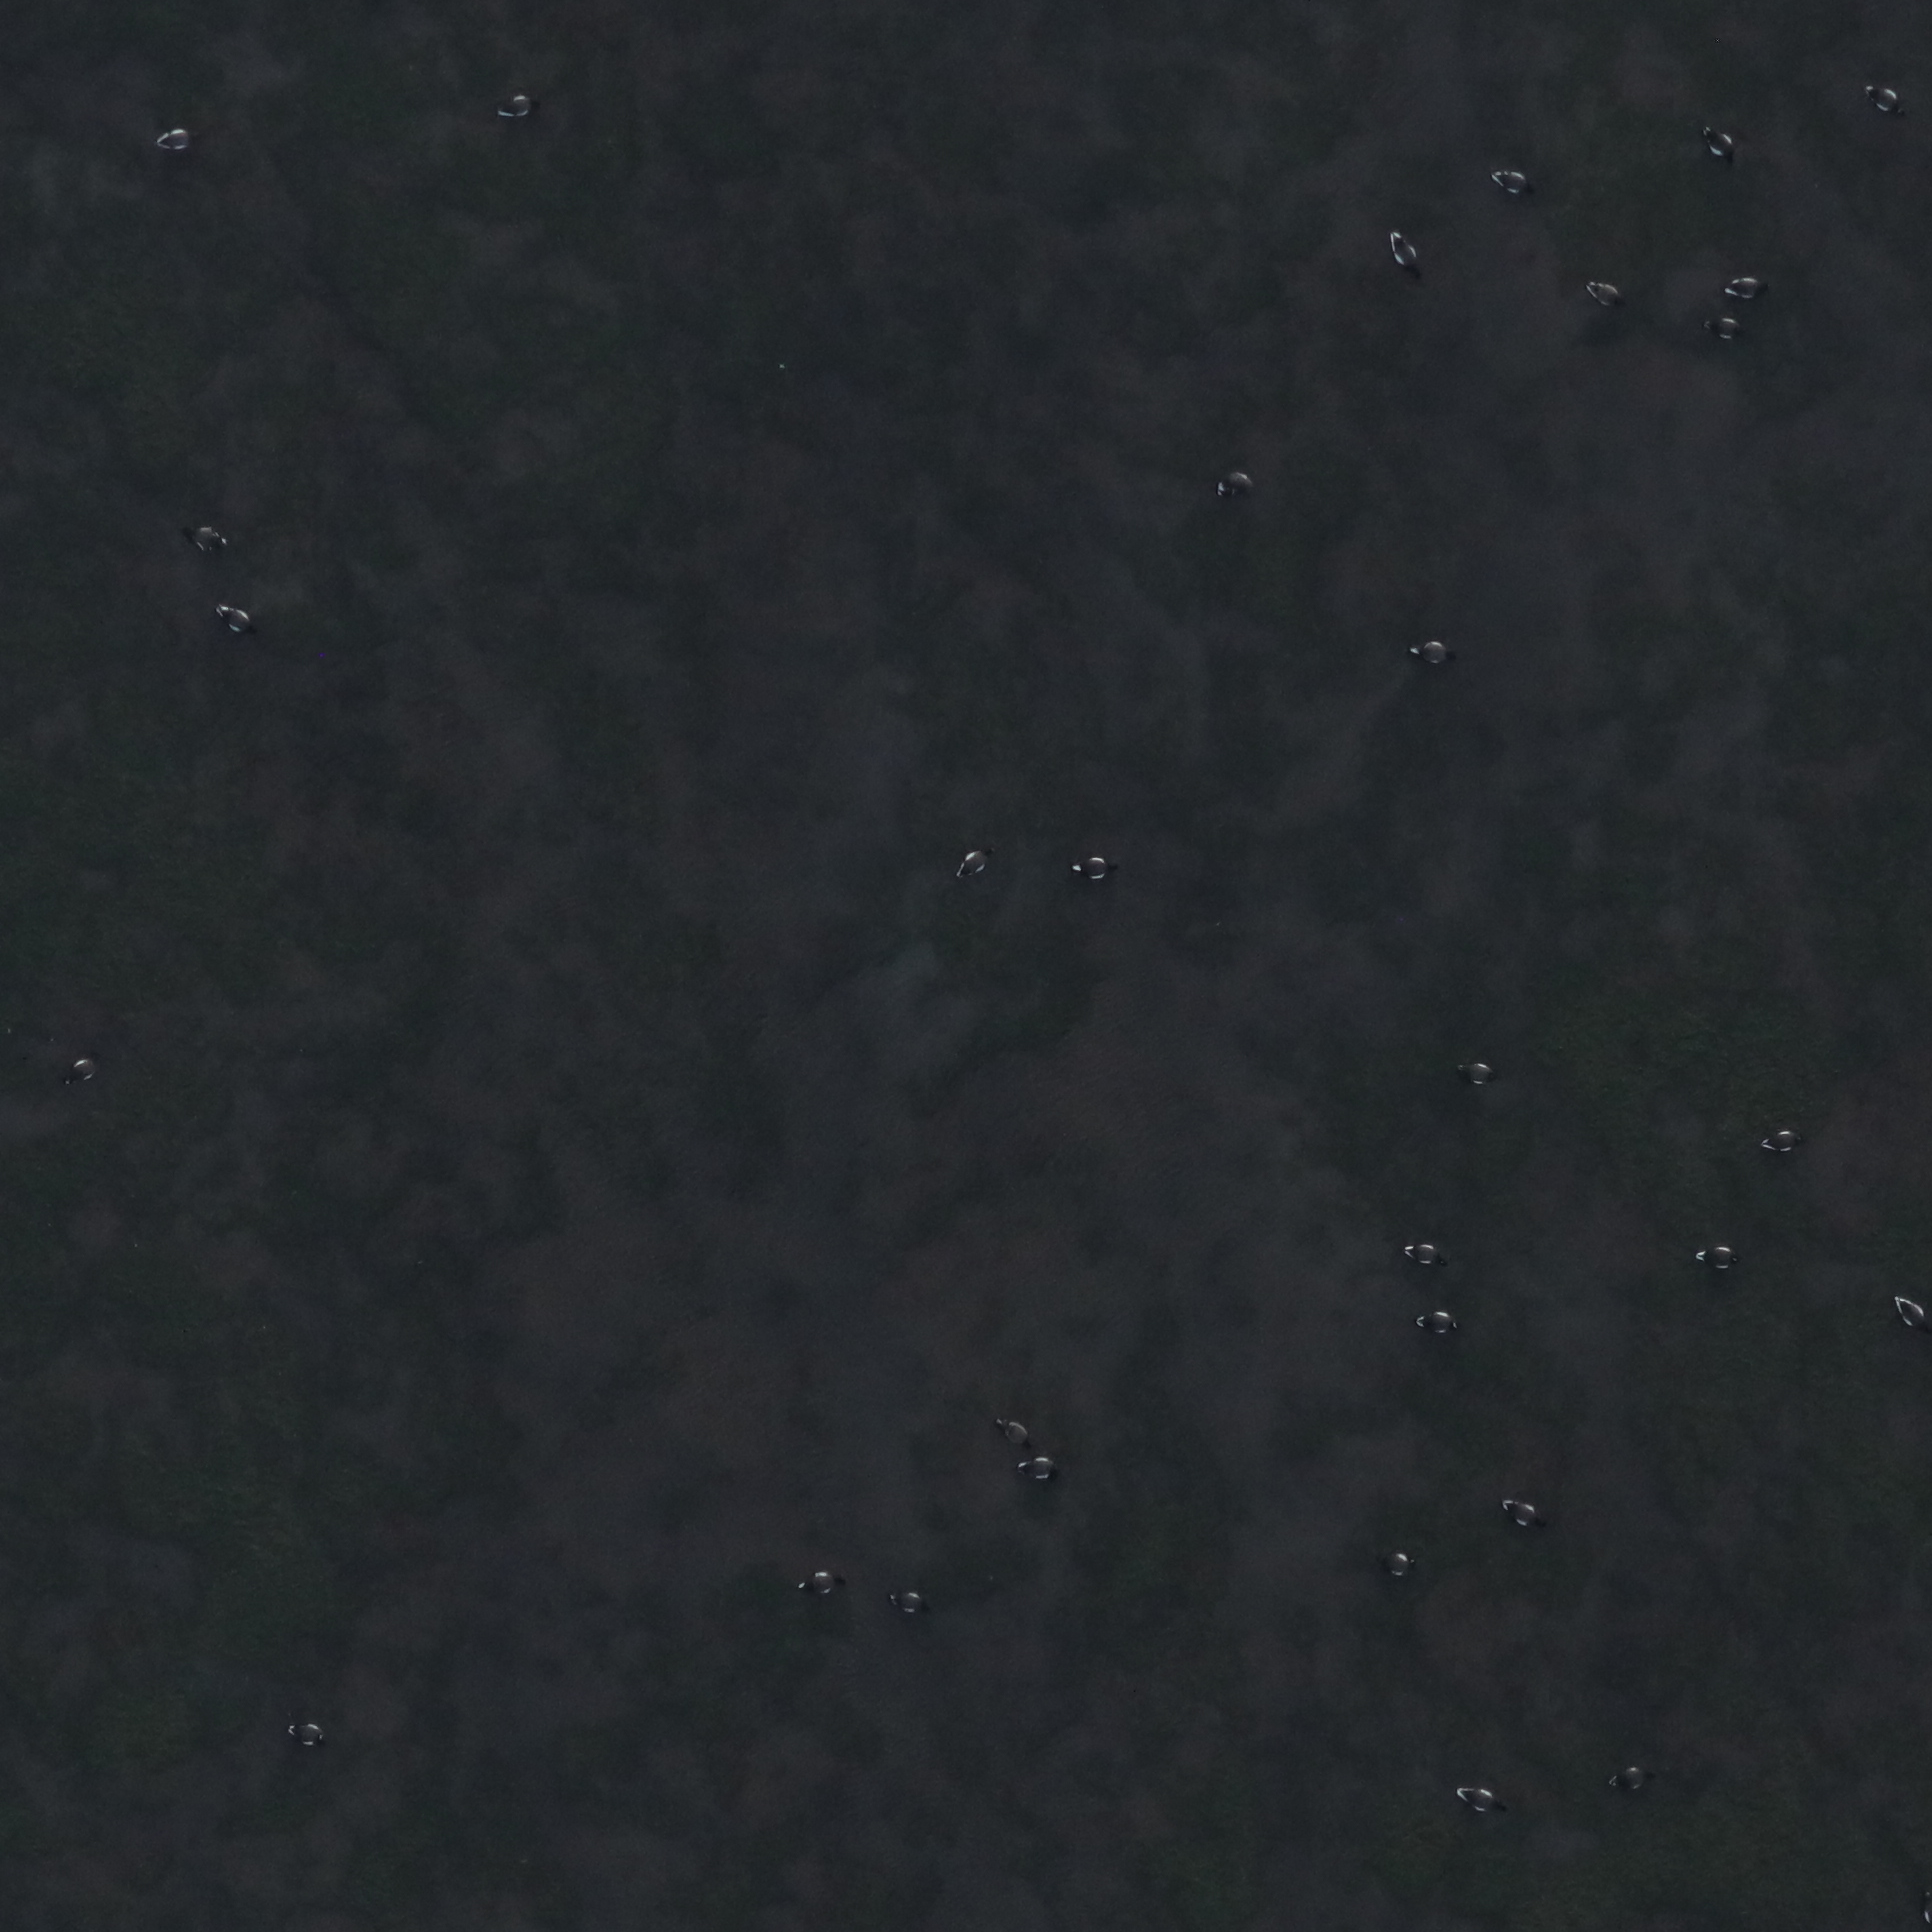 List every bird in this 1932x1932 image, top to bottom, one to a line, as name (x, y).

brant (1884, 99)
brant (517, 106)
brant (176, 142)
brant (1720, 144)
brant (1511, 182)
brant (1403, 251)
brant (1747, 288)
brant (1606, 293)
brant (1726, 327)
brant (1234, 485)
brant (206, 536)
brant (236, 619)
brant (1433, 651)
brant (975, 863)
brant (1093, 868)
brant (81, 1067)
brant (1476, 1073)
brant (1782, 1141)
brant (1423, 1253)
brant (1718, 1256)
brant (1910, 1314)
brant (1439, 1322)
brant (1016, 1431)
brant (1040, 1466)
brant (1523, 1512)
brant (1397, 1563)
brant (821, 1582)
brant (907, 1600)
brant (305, 1731)
brant (1633, 1775)
brant (1479, 1798)